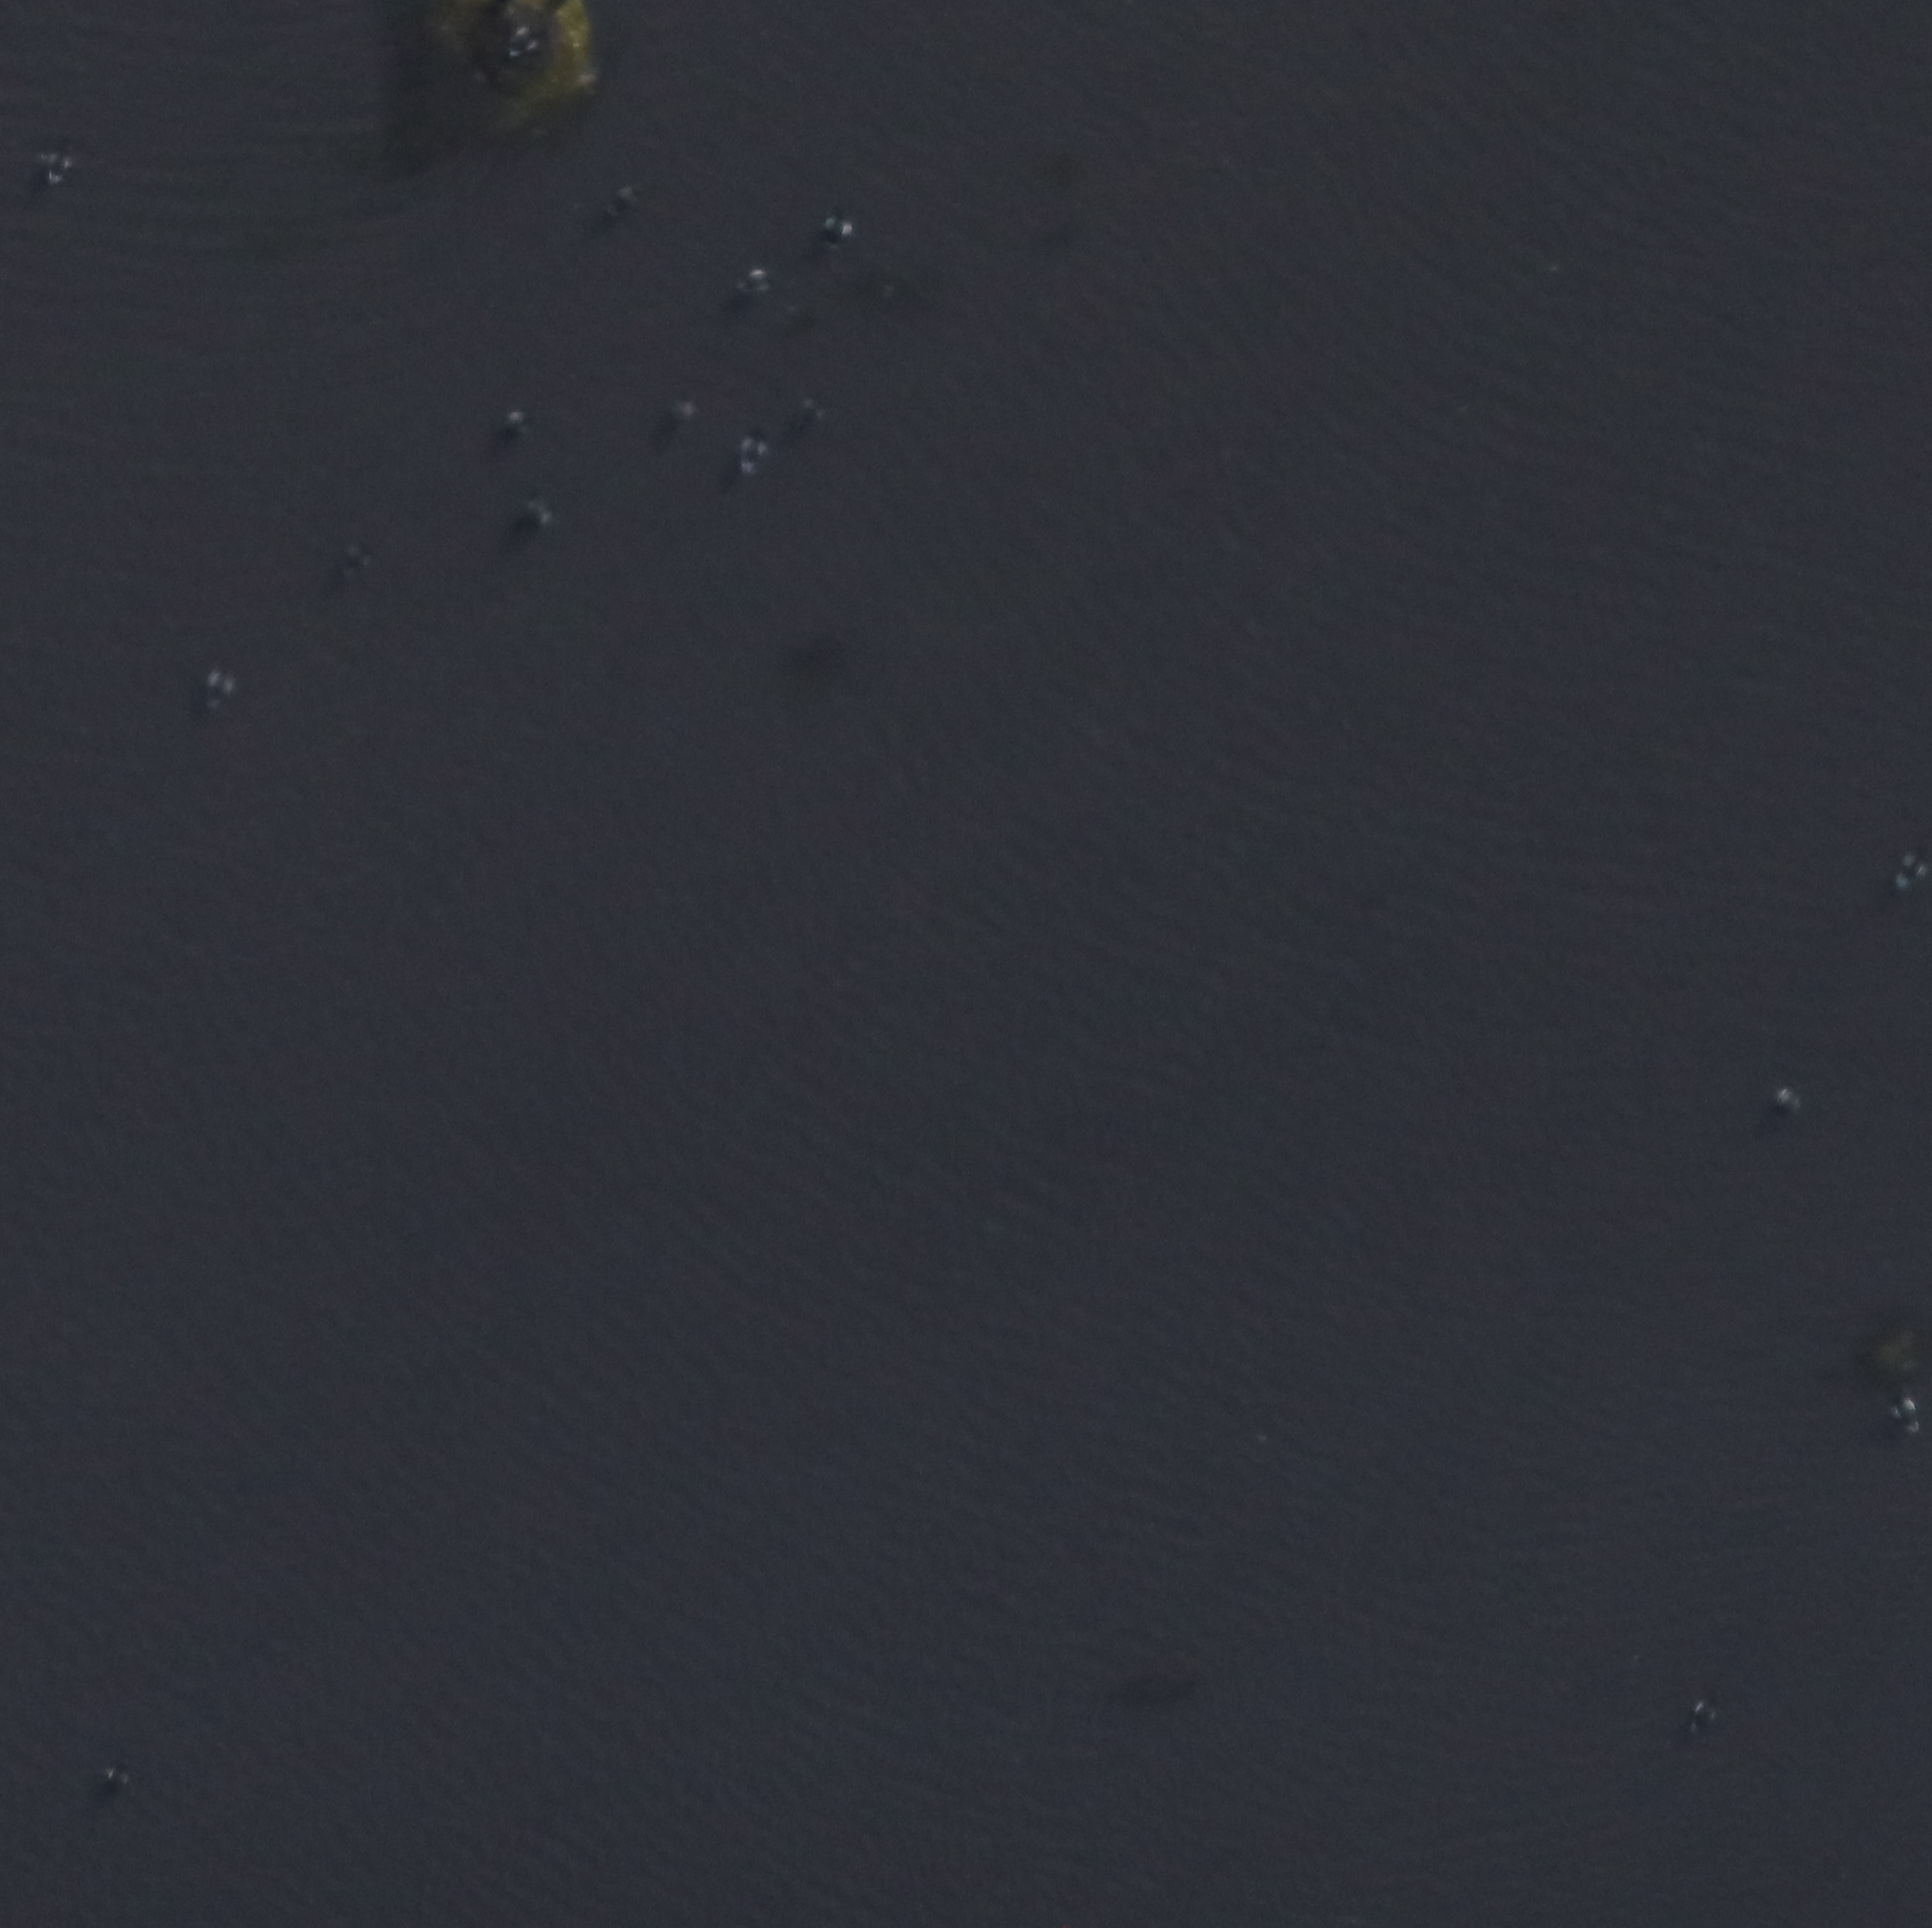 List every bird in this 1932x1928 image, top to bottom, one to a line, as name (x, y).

brant (527, 41)
brant (58, 164)
brant (624, 206)
brant (837, 225)
brant (751, 282)
brant (809, 412)
brant (686, 414)
brant (514, 427)
brant (748, 446)
brant (532, 515)
brant (353, 564)
brant (219, 687)
brant (1914, 862)
brant (1786, 1100)
brant (1902, 1410)
brant (1704, 1716)
brant (116, 1777)